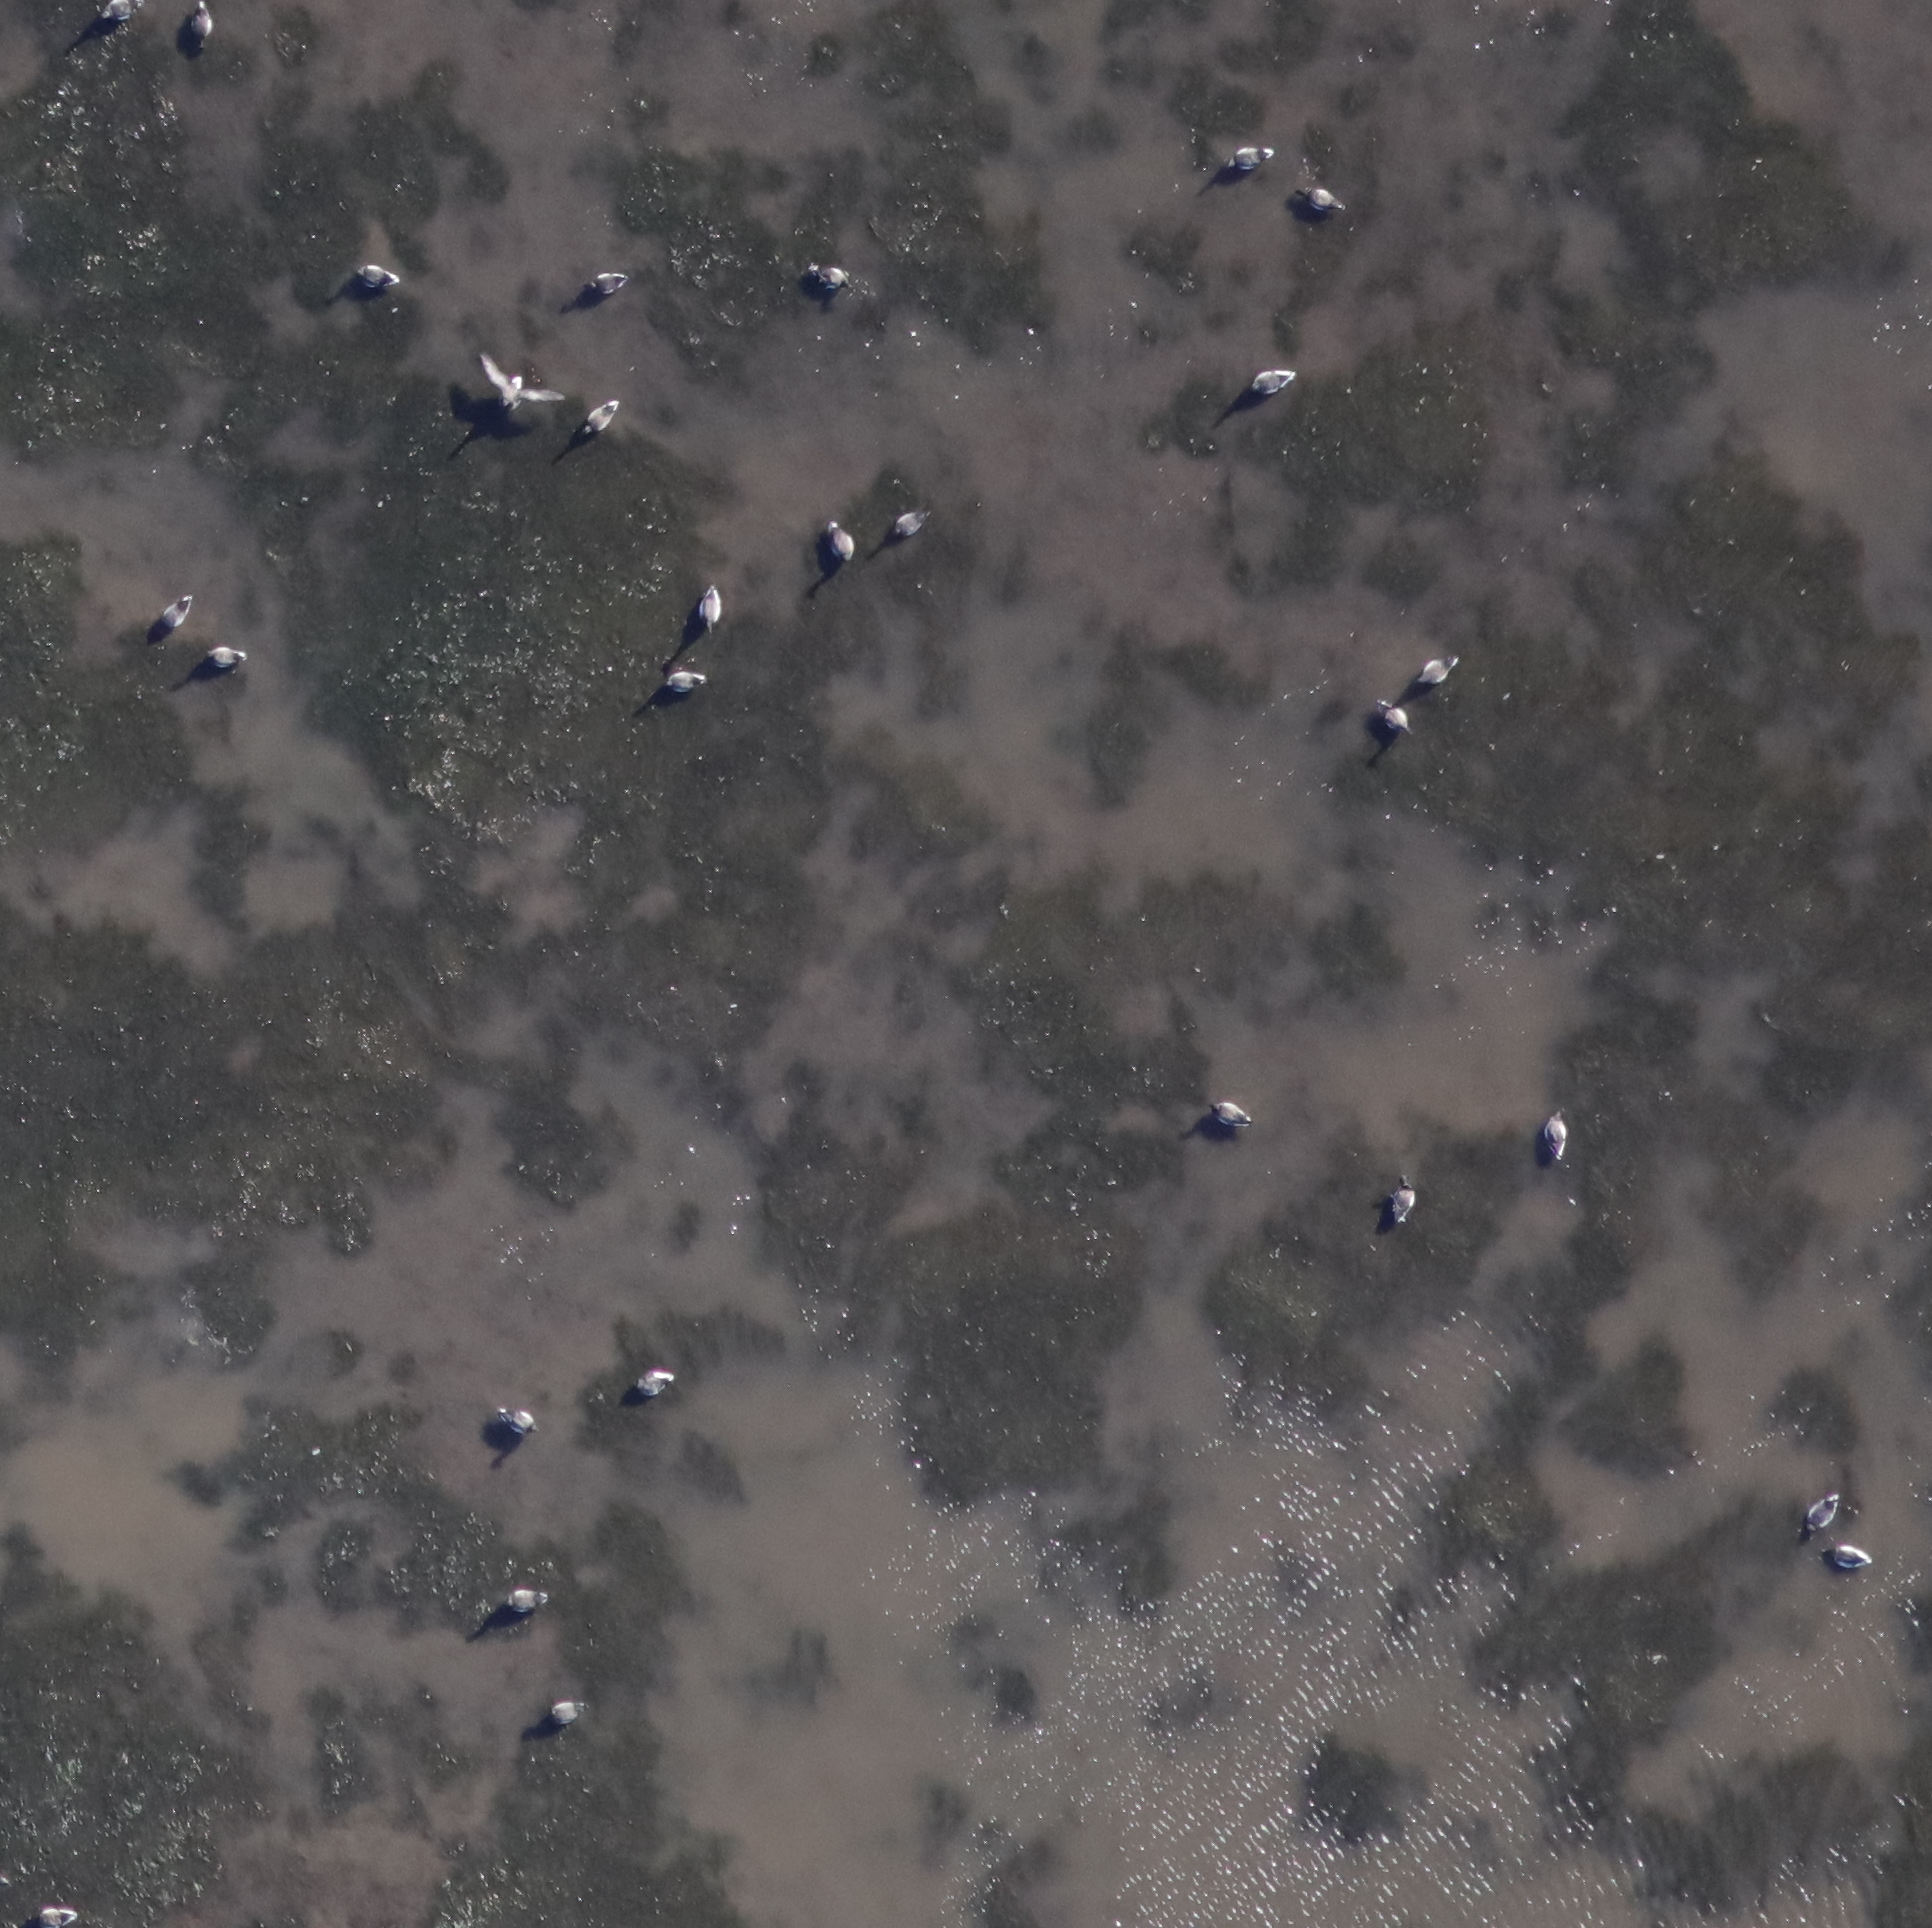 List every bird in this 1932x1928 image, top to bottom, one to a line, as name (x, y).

brant (120, 8)
brant (201, 24)
brant (1246, 159)
brant (1318, 199)
brant (378, 278)
brant (831, 279)
brant (609, 287)
brant (1270, 382)
brant (513, 394)
brant (601, 421)
brant (910, 522)
brant (841, 545)
brant (711, 608)
brant (174, 616)
brant (224, 658)
brant (1437, 672)
brant (684, 677)
brant (1396, 717)
brant (1227, 1116)
brant (1554, 1136)
brant (1401, 1203)
brant (653, 1383)
brant (518, 1420)
brant (1820, 1513)
brant (1848, 1555)
brant (528, 1599)
brant (566, 1713)
brant (57, 1919)